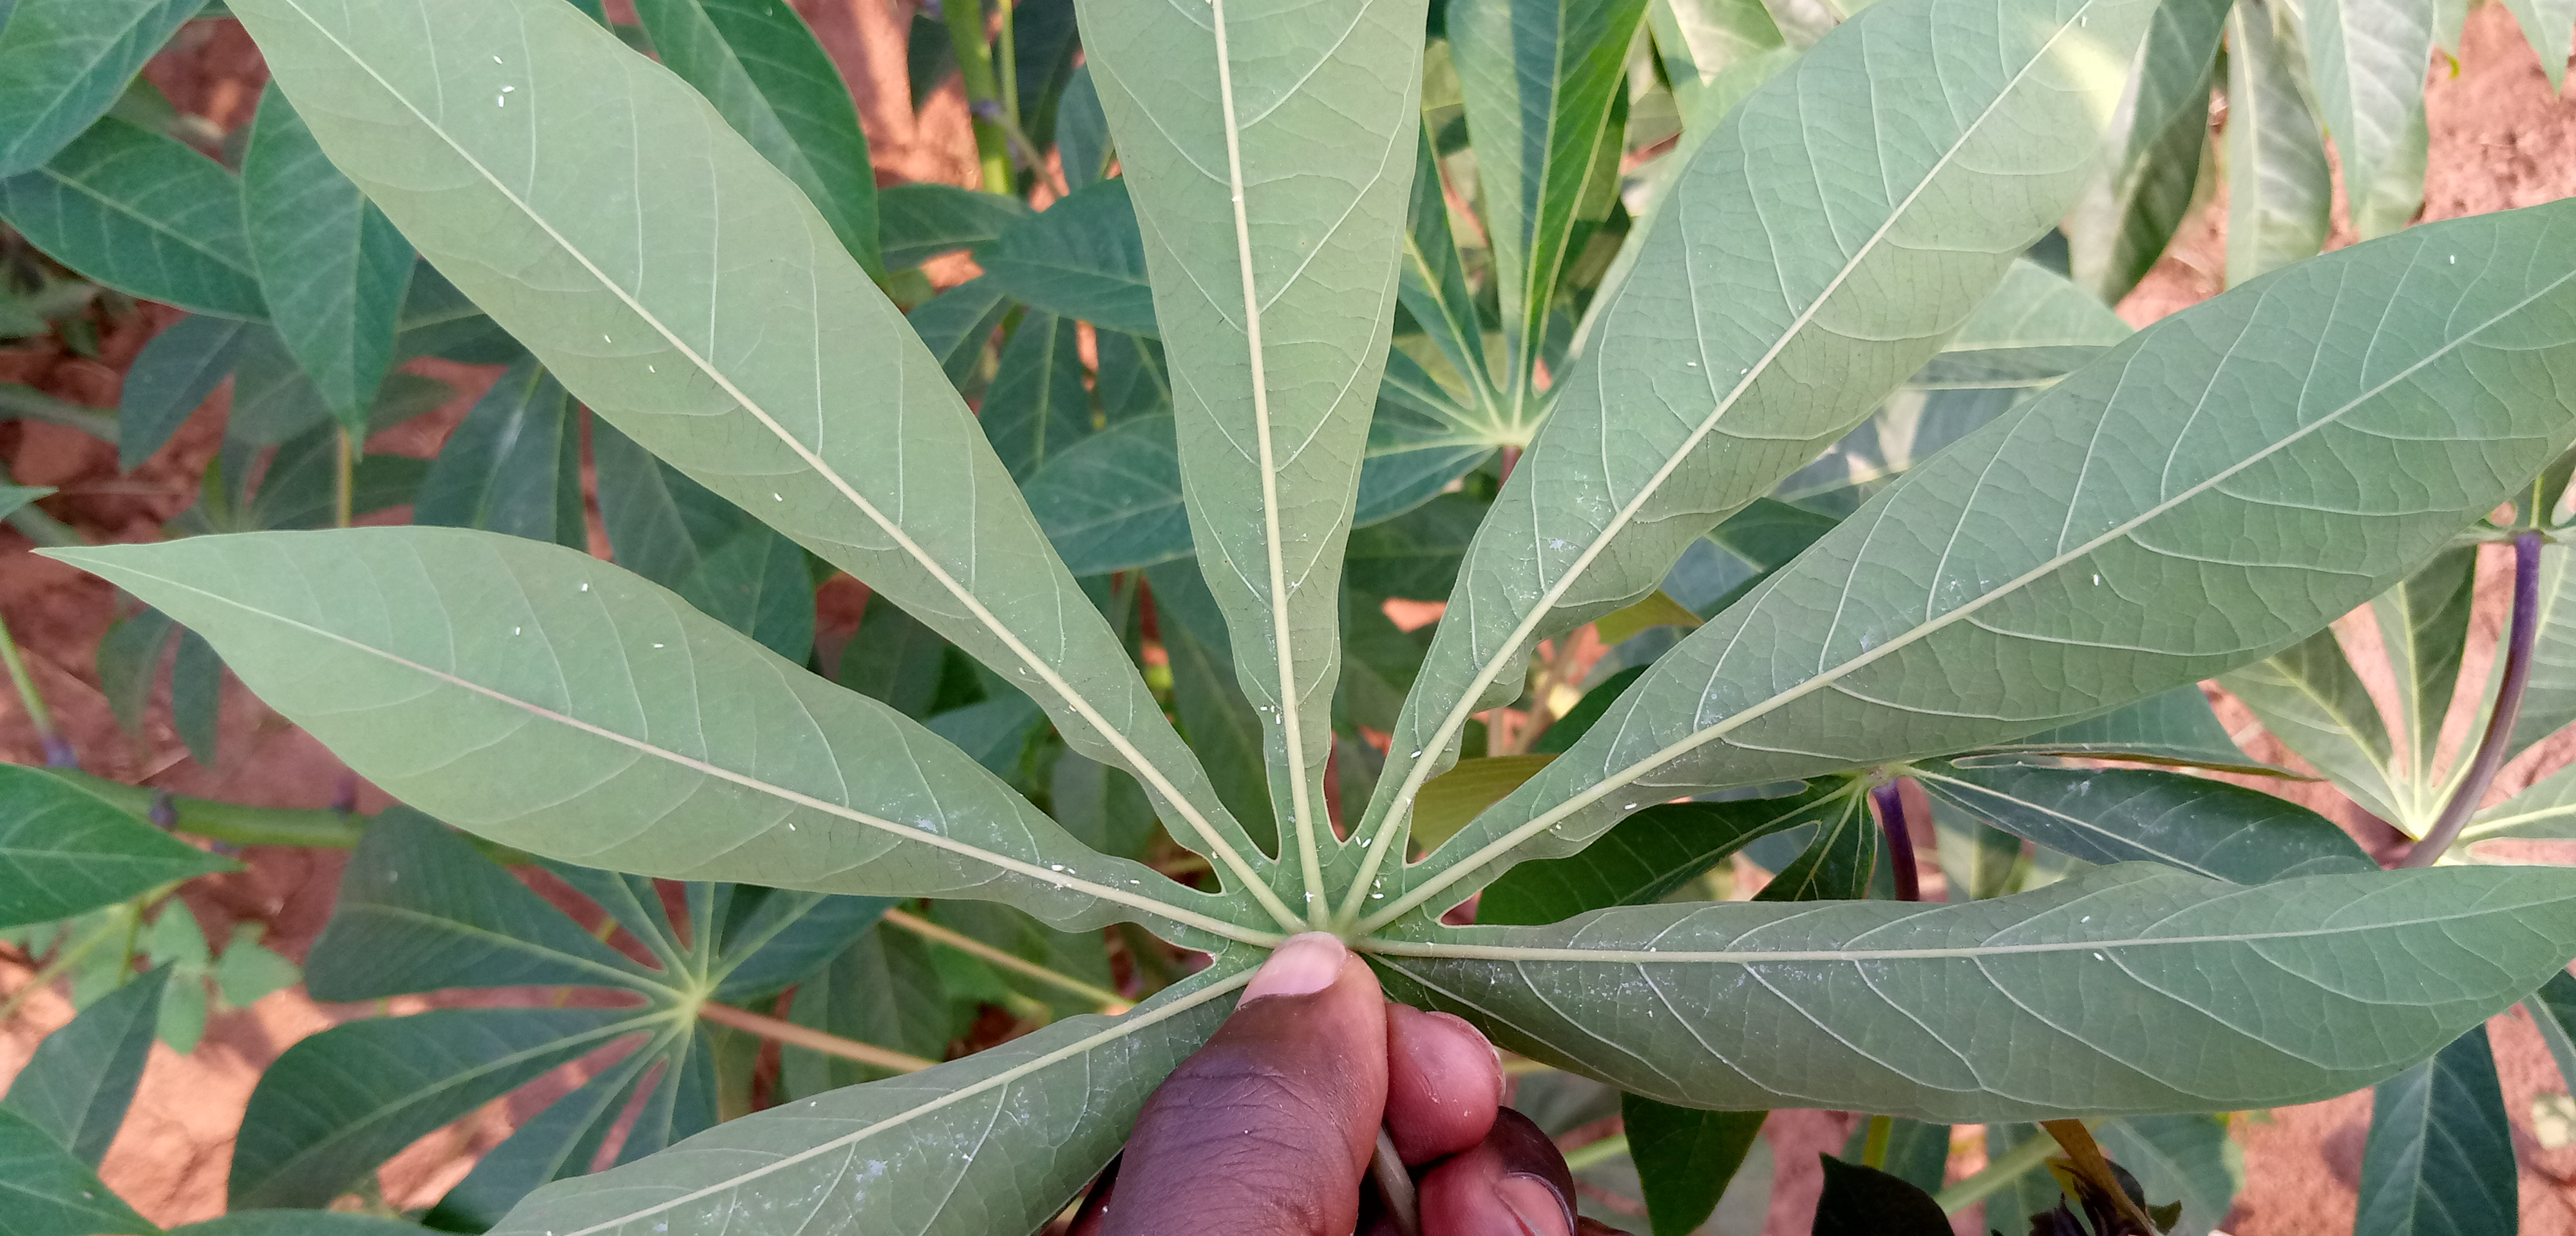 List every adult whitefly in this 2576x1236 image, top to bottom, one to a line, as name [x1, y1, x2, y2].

whitefly [492, 54, 503, 65]
whitefly [500, 84, 516, 93]
whitefly [497, 93, 506, 108]
whitefly [1229, 192, 1242, 204]
whitefly [2447, 253, 2458, 265]
whitefly [603, 332, 612, 345]
whitefly [1685, 360, 1698, 369]
whitefly [648, 362, 658, 376]
whitefly [1739, 366, 1748, 376]
whitefly [772, 490, 785, 504]
whitefly [2090, 572, 2102, 590]
whitefly [580, 580, 591, 594]
whitefly [513, 625, 524, 638]
whitefly [652, 641, 666, 650]
whitefly [1018, 664, 1027, 675]
whitefly [1068, 702, 1078, 715]
whitefly [1268, 702, 1278, 714]
whitefly [1259, 704, 1267, 713]
whitefly [1274, 712, 1284, 726]
whitefly [1409, 747, 1423, 760]
whitefly [1622, 800, 1639, 812]
whitefly [786, 820, 797, 832]
whitefly [1553, 821, 1565, 832]
whitefly [1354, 832, 1361, 847]
whitefly [1361, 836, 1372, 849]
whitefly [1210, 847, 1219, 862]
whitefly [1049, 863, 1065, 872]
whitefly [1066, 866, 1076, 875]
whitefly [1374, 877, 1383, 890]
whitefly [1128, 878, 1142, 886]
whitefly [1303, 891, 1315, 905]
whitefly [1369, 892, 1385, 901]
whitefly [2078, 912, 2093, 926]
whitefly [1647, 945, 1660, 953]
whitefly [2090, 949, 2107, 963]
whitefly [1488, 975, 1499, 987]
whitefly [1645, 1008, 1654, 1020]
whitefly [808, 1100, 819, 1109]
whitefly [959, 1152, 976, 1164]
whitefly [545, 1229, 552, 1236]